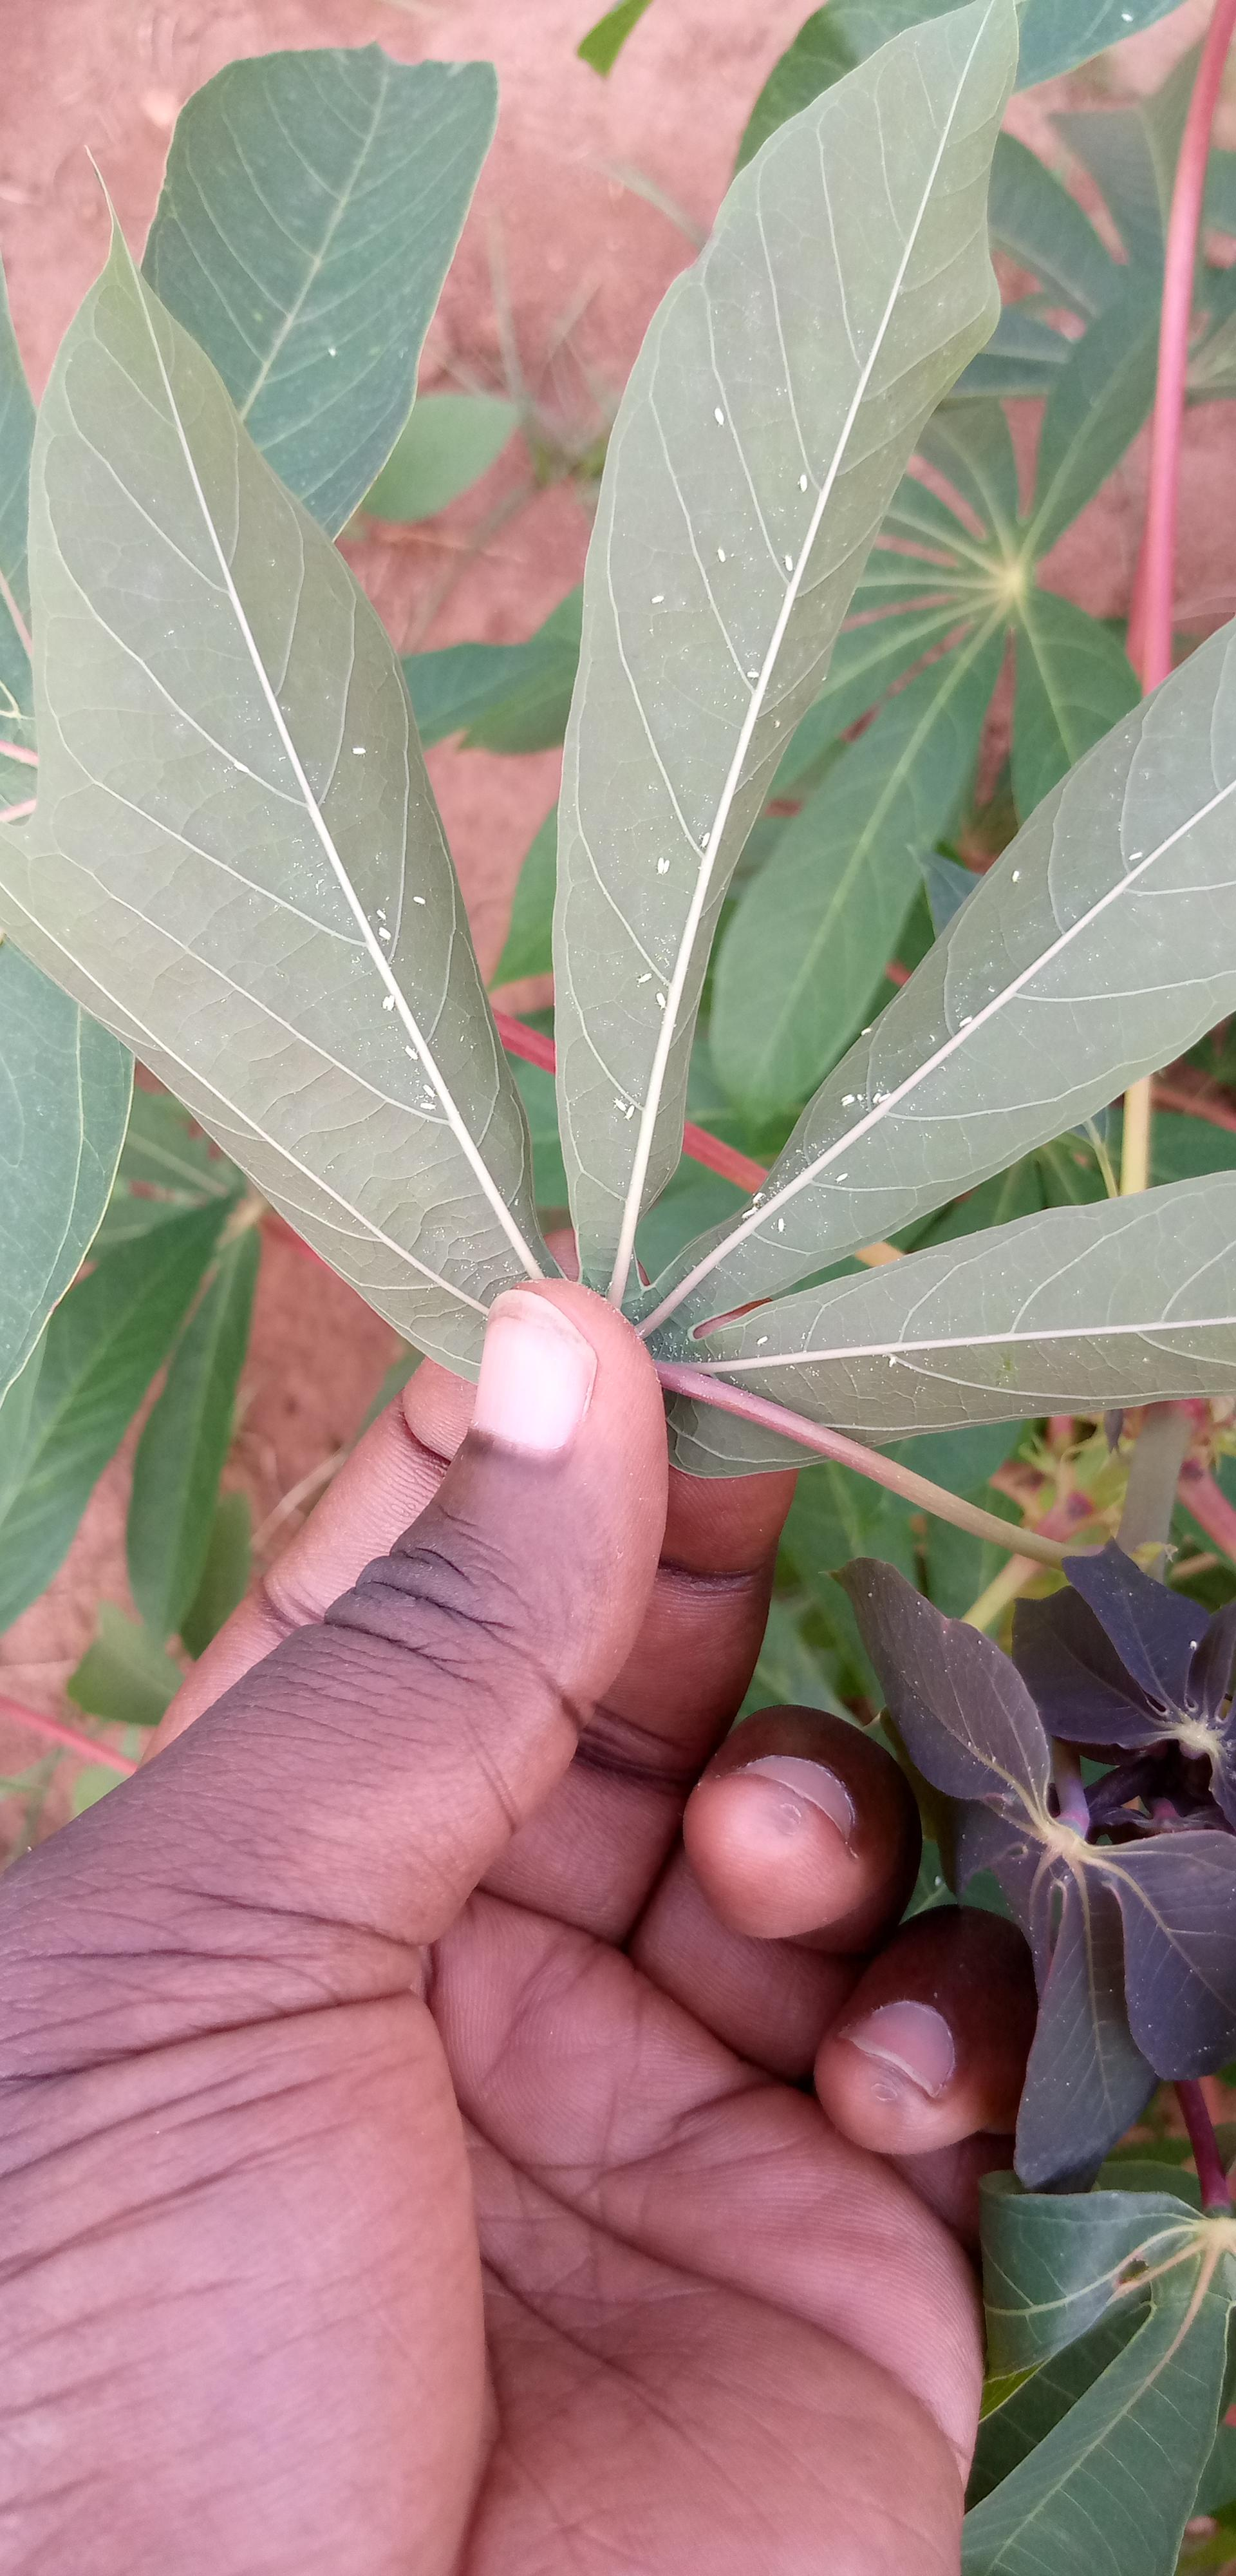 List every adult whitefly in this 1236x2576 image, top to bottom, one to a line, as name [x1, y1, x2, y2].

whitefly [1118, 10, 1136, 24]
whitefly [326, 346, 339, 358]
whitefly [712, 402, 727, 429]
whitefly [798, 473, 810, 495]
whitefly [716, 546, 727, 563]
whitefly [782, 553, 797, 574]
whitefly [649, 594, 667, 605]
whitefly [743, 668, 761, 680]
whitefly [350, 746, 368, 757]
whitefly [231, 759, 251, 775]
whitefly [699, 831, 711, 850]
whitefly [1127, 850, 1145, 864]
whitefly [655, 855, 663, 876]
whitefly [663, 860, 670, 875]
whitefly [1008, 868, 1024, 886]
whitefly [411, 893, 427, 907]
whitefly [375, 907, 388, 922]
whitefly [376, 926, 393, 943]
whitefly [633, 970, 655, 986]
whitefly [653, 990, 668, 1010]
whitefly [380, 994, 397, 1013]
whitefly [957, 1014, 974, 1028]
whitefly [859, 1027, 876, 1037]
whitefly [403, 1043, 420, 1063]
whitefly [420, 1083, 436, 1099]
whitefly [856, 1092, 866, 1103]
whitefly [878, 1092, 891, 1103]
whitefly [872, 1092, 881, 1108]
whitefly [841, 1093, 853, 1103]
whitefly [611, 1095, 627, 1113]
whitefly [843, 1097, 856, 1109]
whitefly [418, 1100, 438, 1113]
whitefly [624, 1104, 636, 1122]
whitefly [830, 1171, 852, 1185]
whitefly [751, 1191, 765, 1206]
whitefly [741, 1208, 756, 1218]
whitefly [777, 1217, 785, 1233]
whitefly [755, 1334, 770, 1347]
whitefly [885, 1354, 901, 1372]
whitefly [1188, 1639, 1198, 1651]
whitefly [933, 1875, 943, 1887]